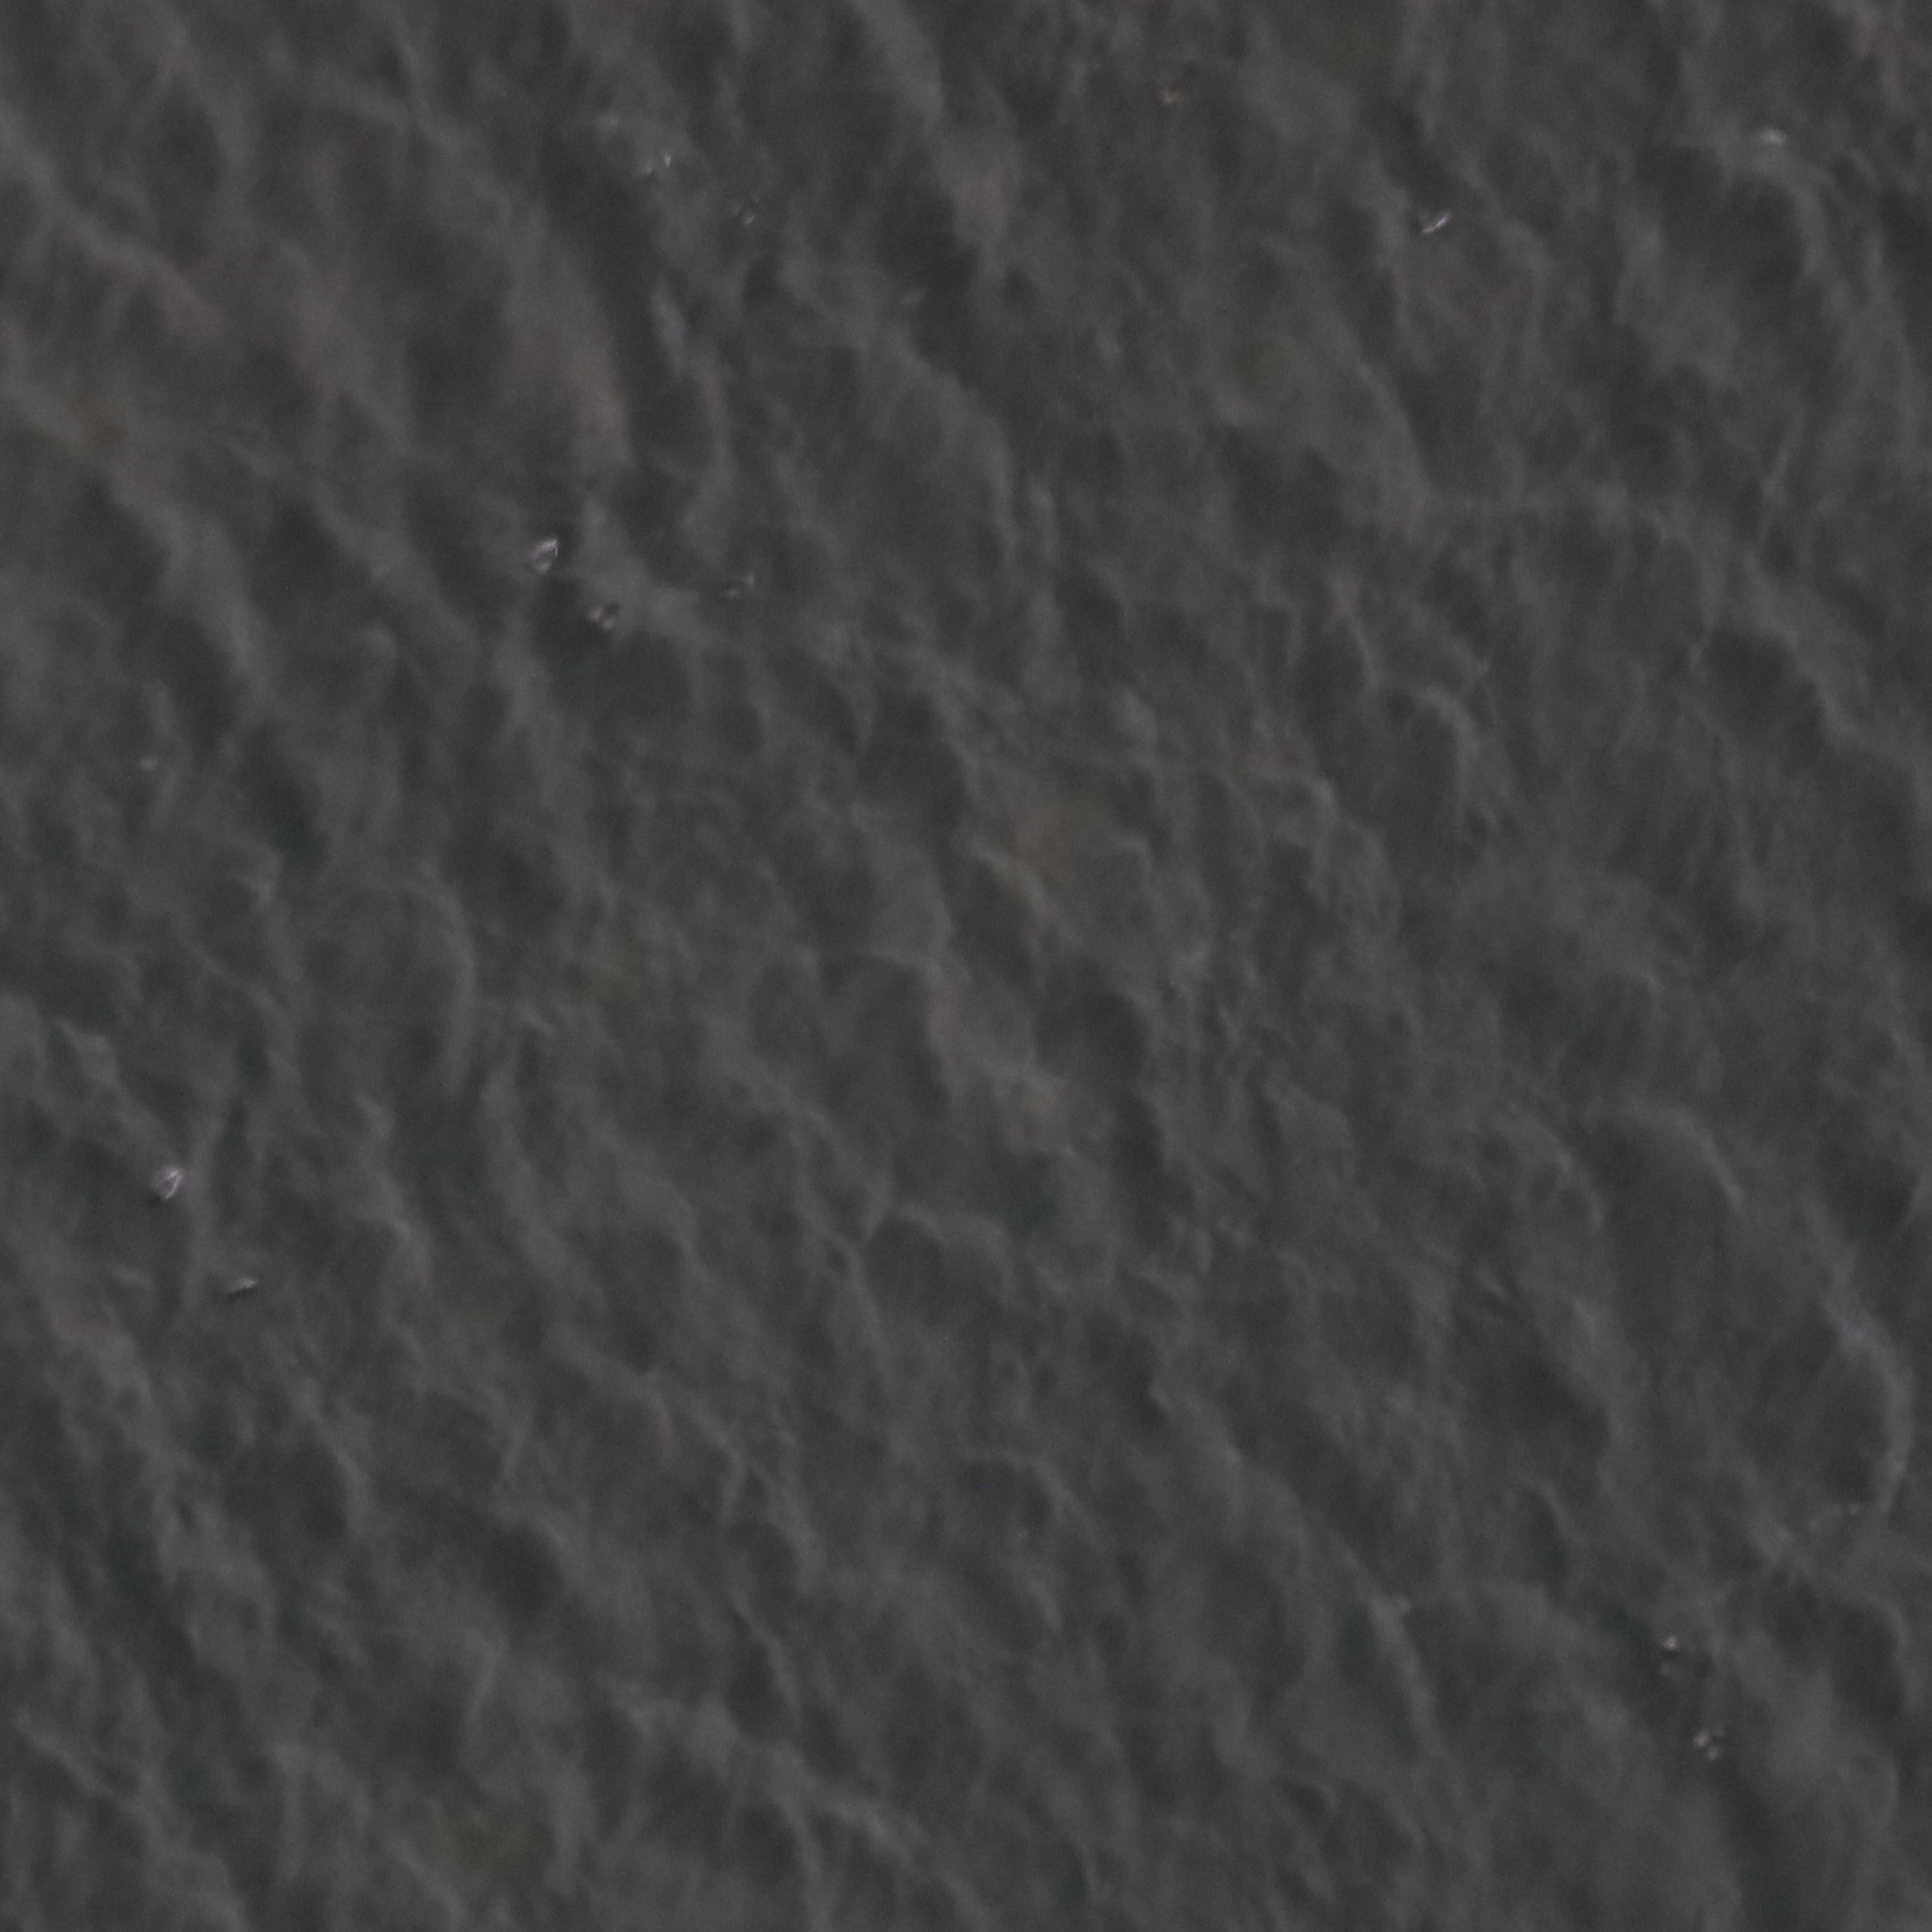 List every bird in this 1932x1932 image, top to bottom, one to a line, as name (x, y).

Canada goose (1177, 86)
brant (656, 164)
brant (744, 216)
brant (1430, 221)
brant (544, 556)
brant (731, 585)
brant (605, 616)
brant (162, 1187)
brant (239, 1288)
brant (1668, 1651)
brant (1709, 1741)